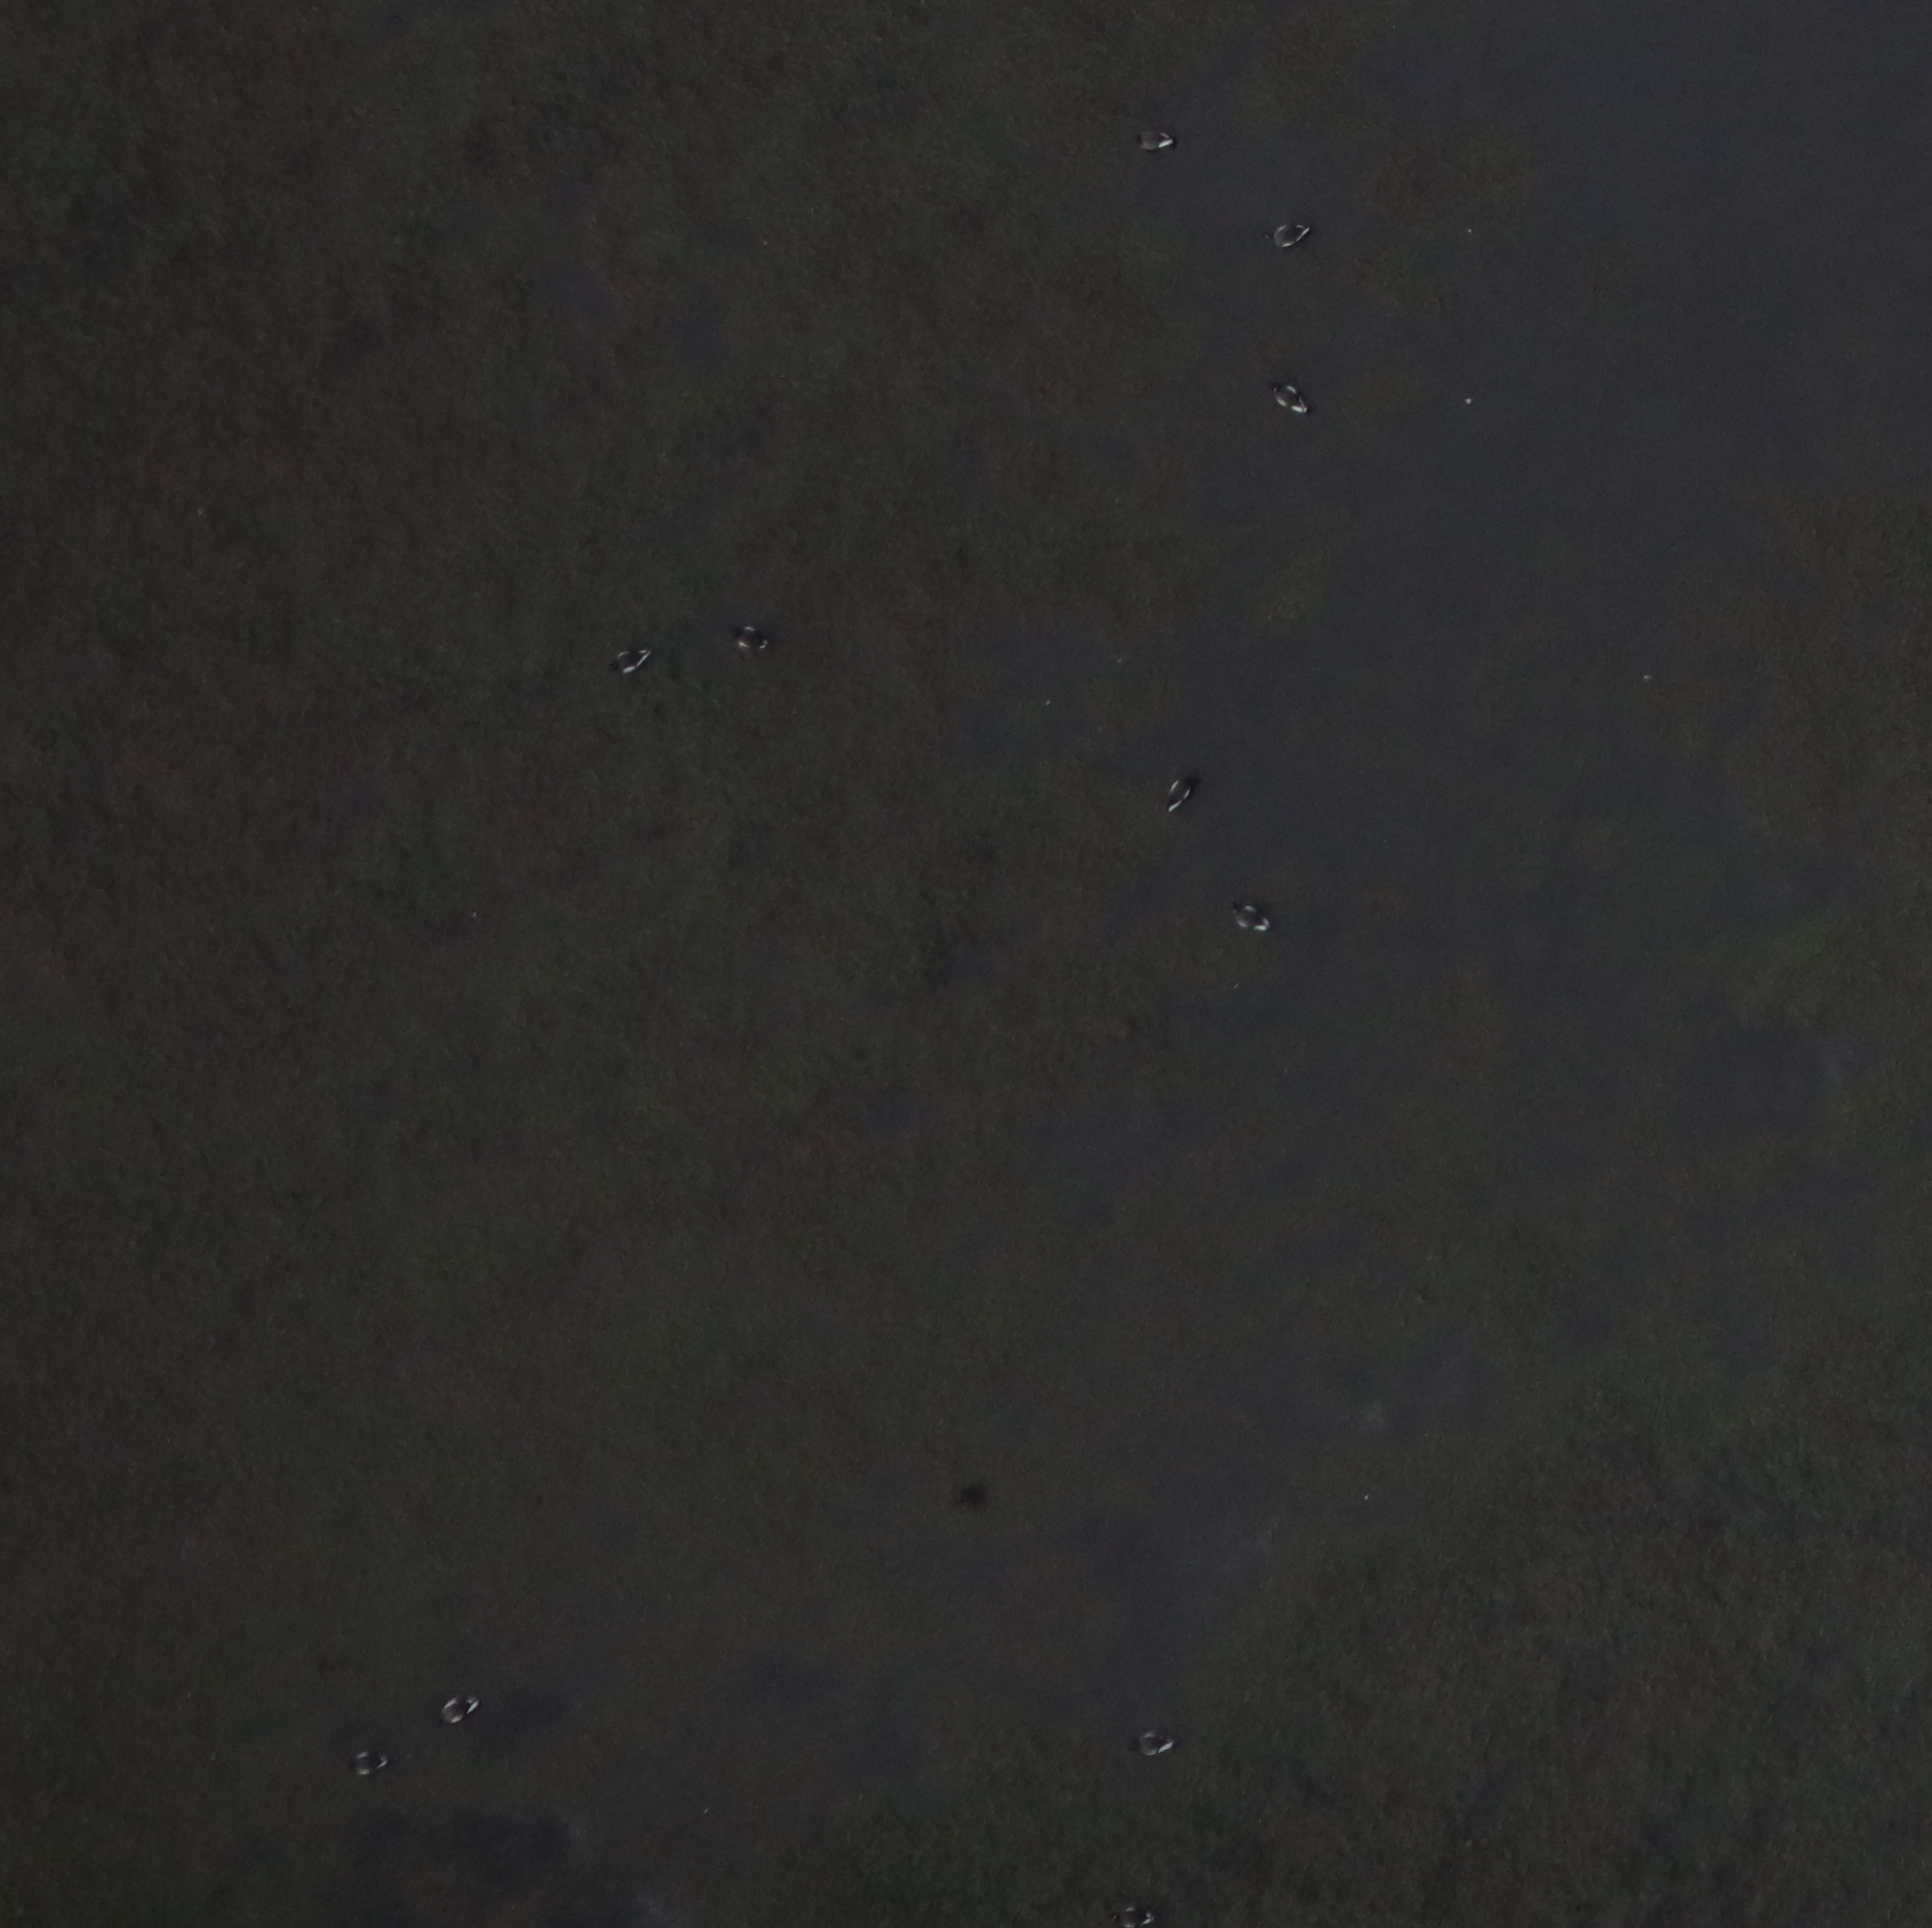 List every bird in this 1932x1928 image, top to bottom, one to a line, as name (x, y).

brant (1153, 140)
brant (1290, 237)
brant (1290, 397)
brant (751, 640)
brant (631, 661)
brant (1180, 794)
brant (1249, 917)
brant (456, 1710)
brant (1154, 1743)
brant (368, 1764)